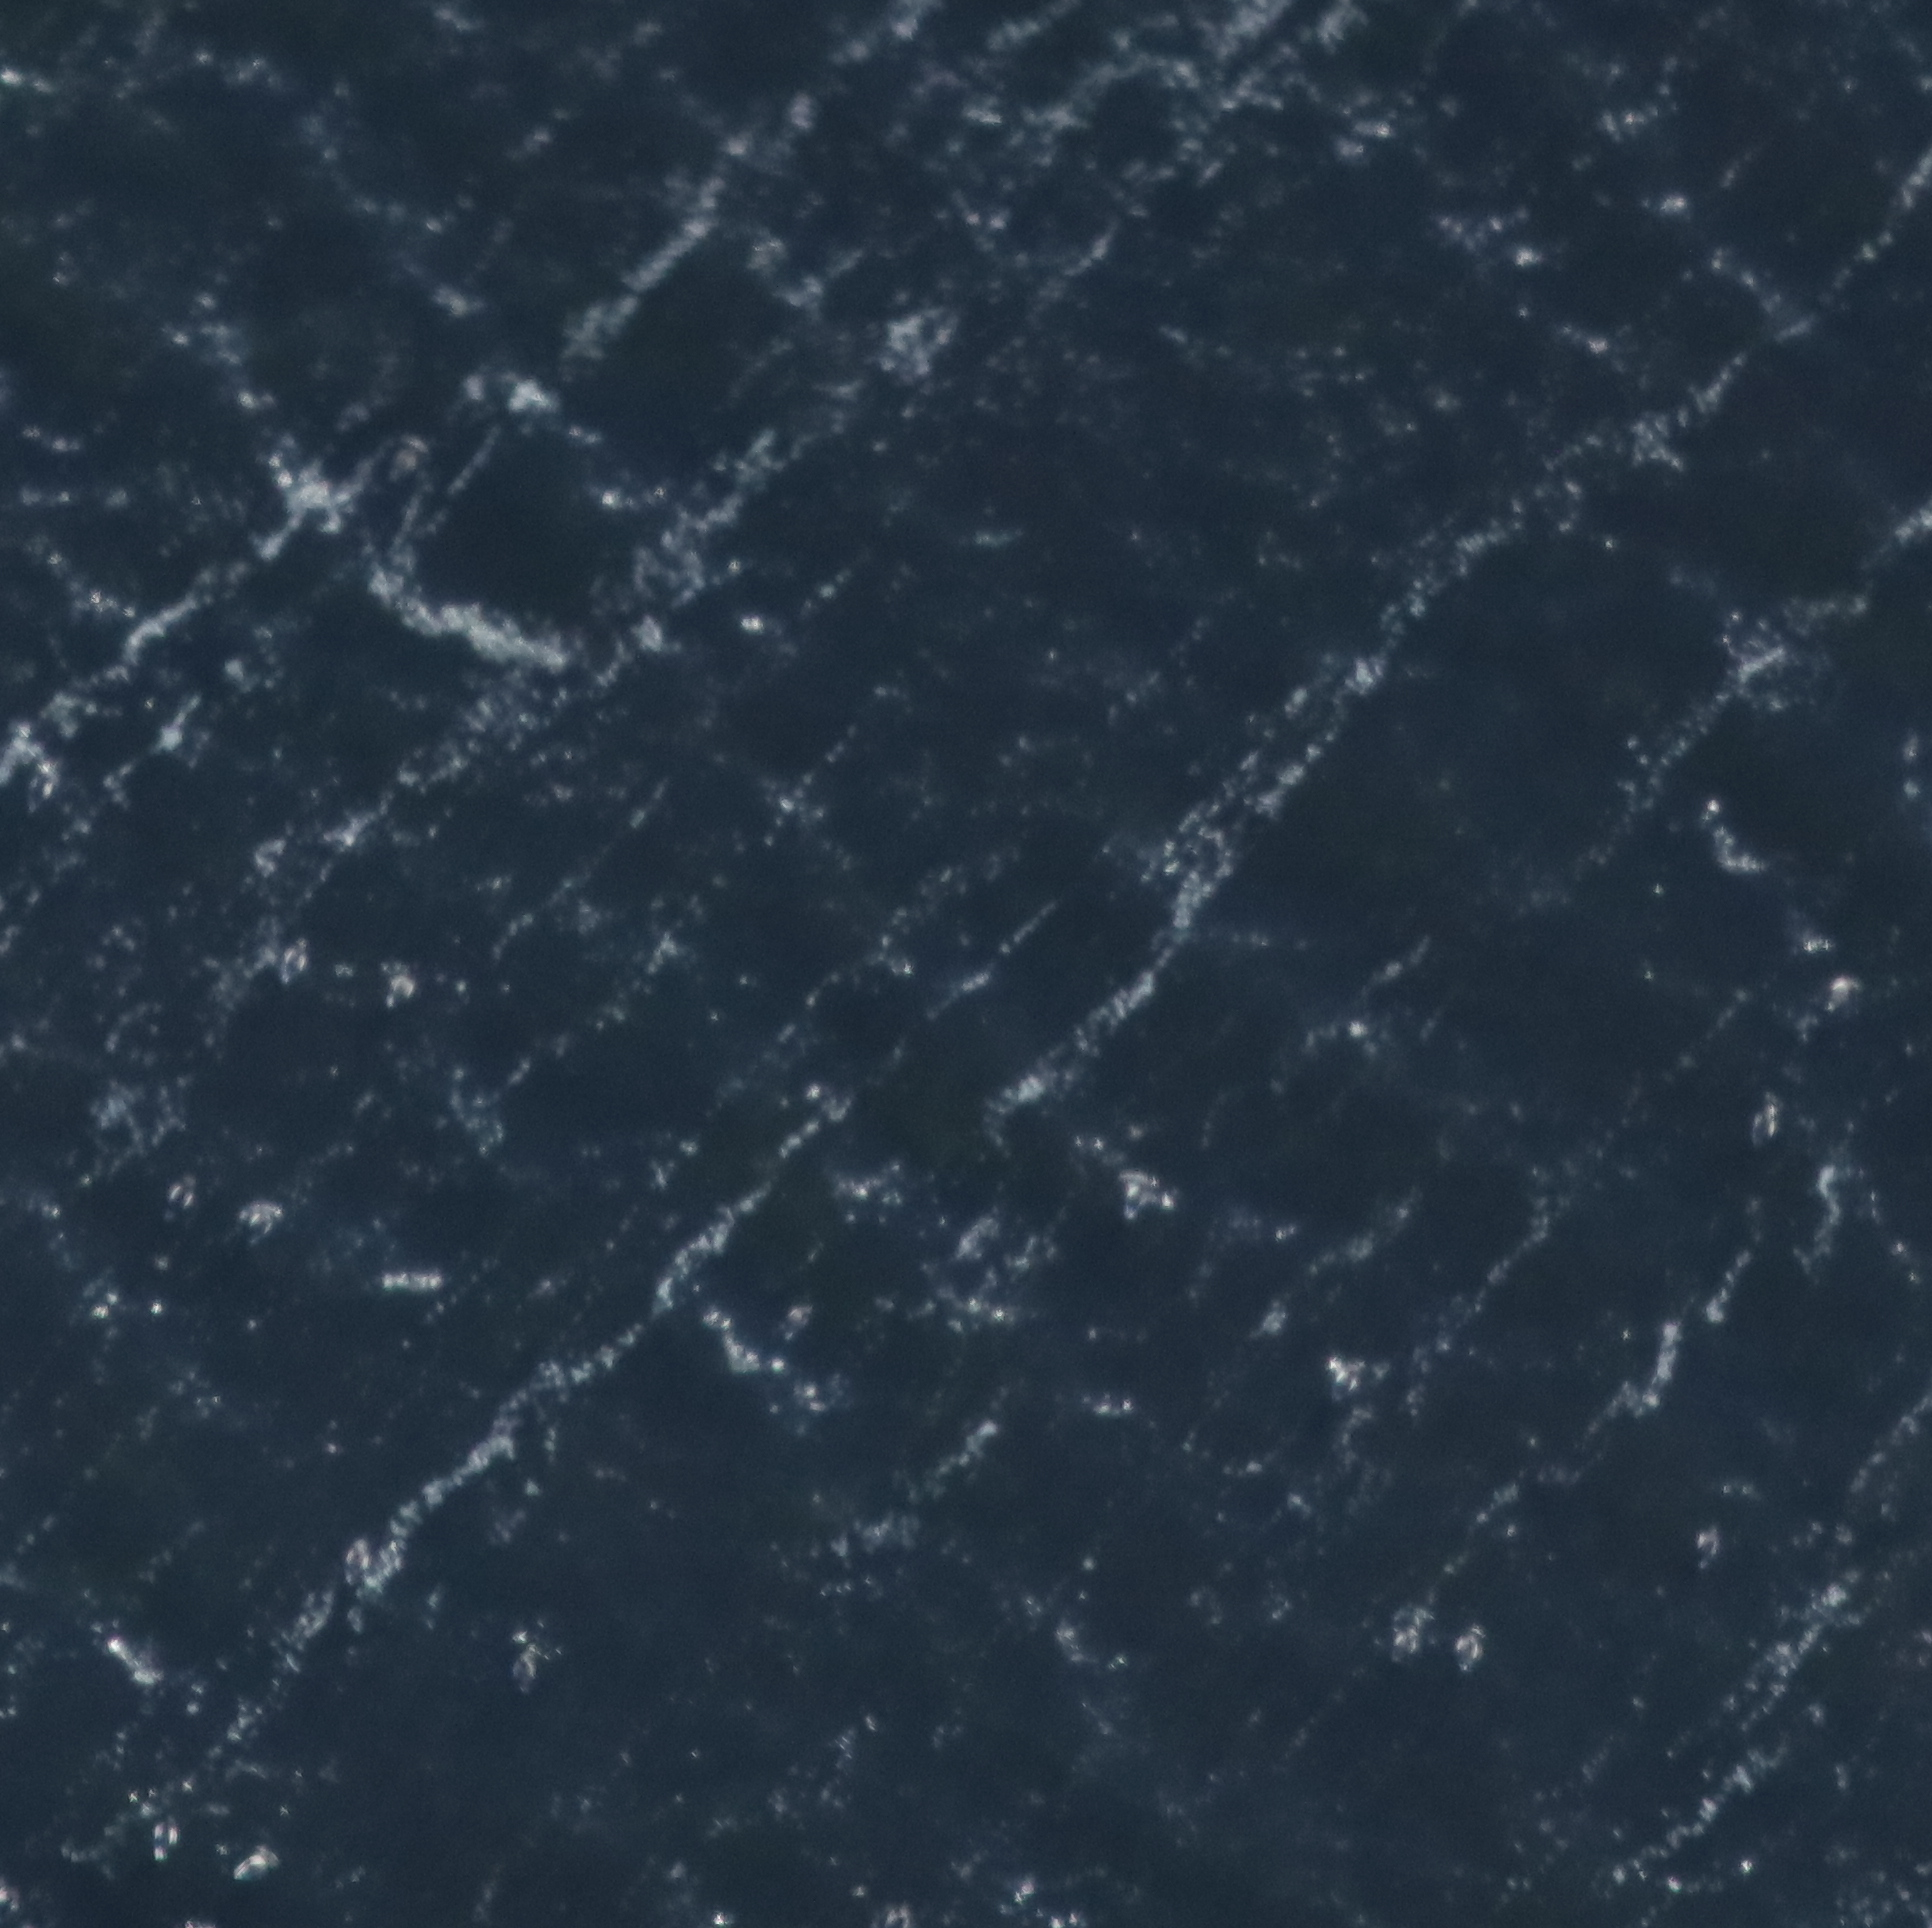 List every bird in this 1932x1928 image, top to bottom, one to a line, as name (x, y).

brant (293, 960)
brant (403, 987)
brant (1838, 992)
brant (1762, 1126)
brant (182, 1197)
brant (1135, 1197)
brant (261, 1225)
brant (795, 1322)
brant (1345, 1384)
brant (1696, 1543)
brant (356, 1561)
brant (1402, 1643)
brant (1468, 1652)
brant (521, 1670)
brant (163, 1836)
brant (255, 1867)
brant (6, 1906)